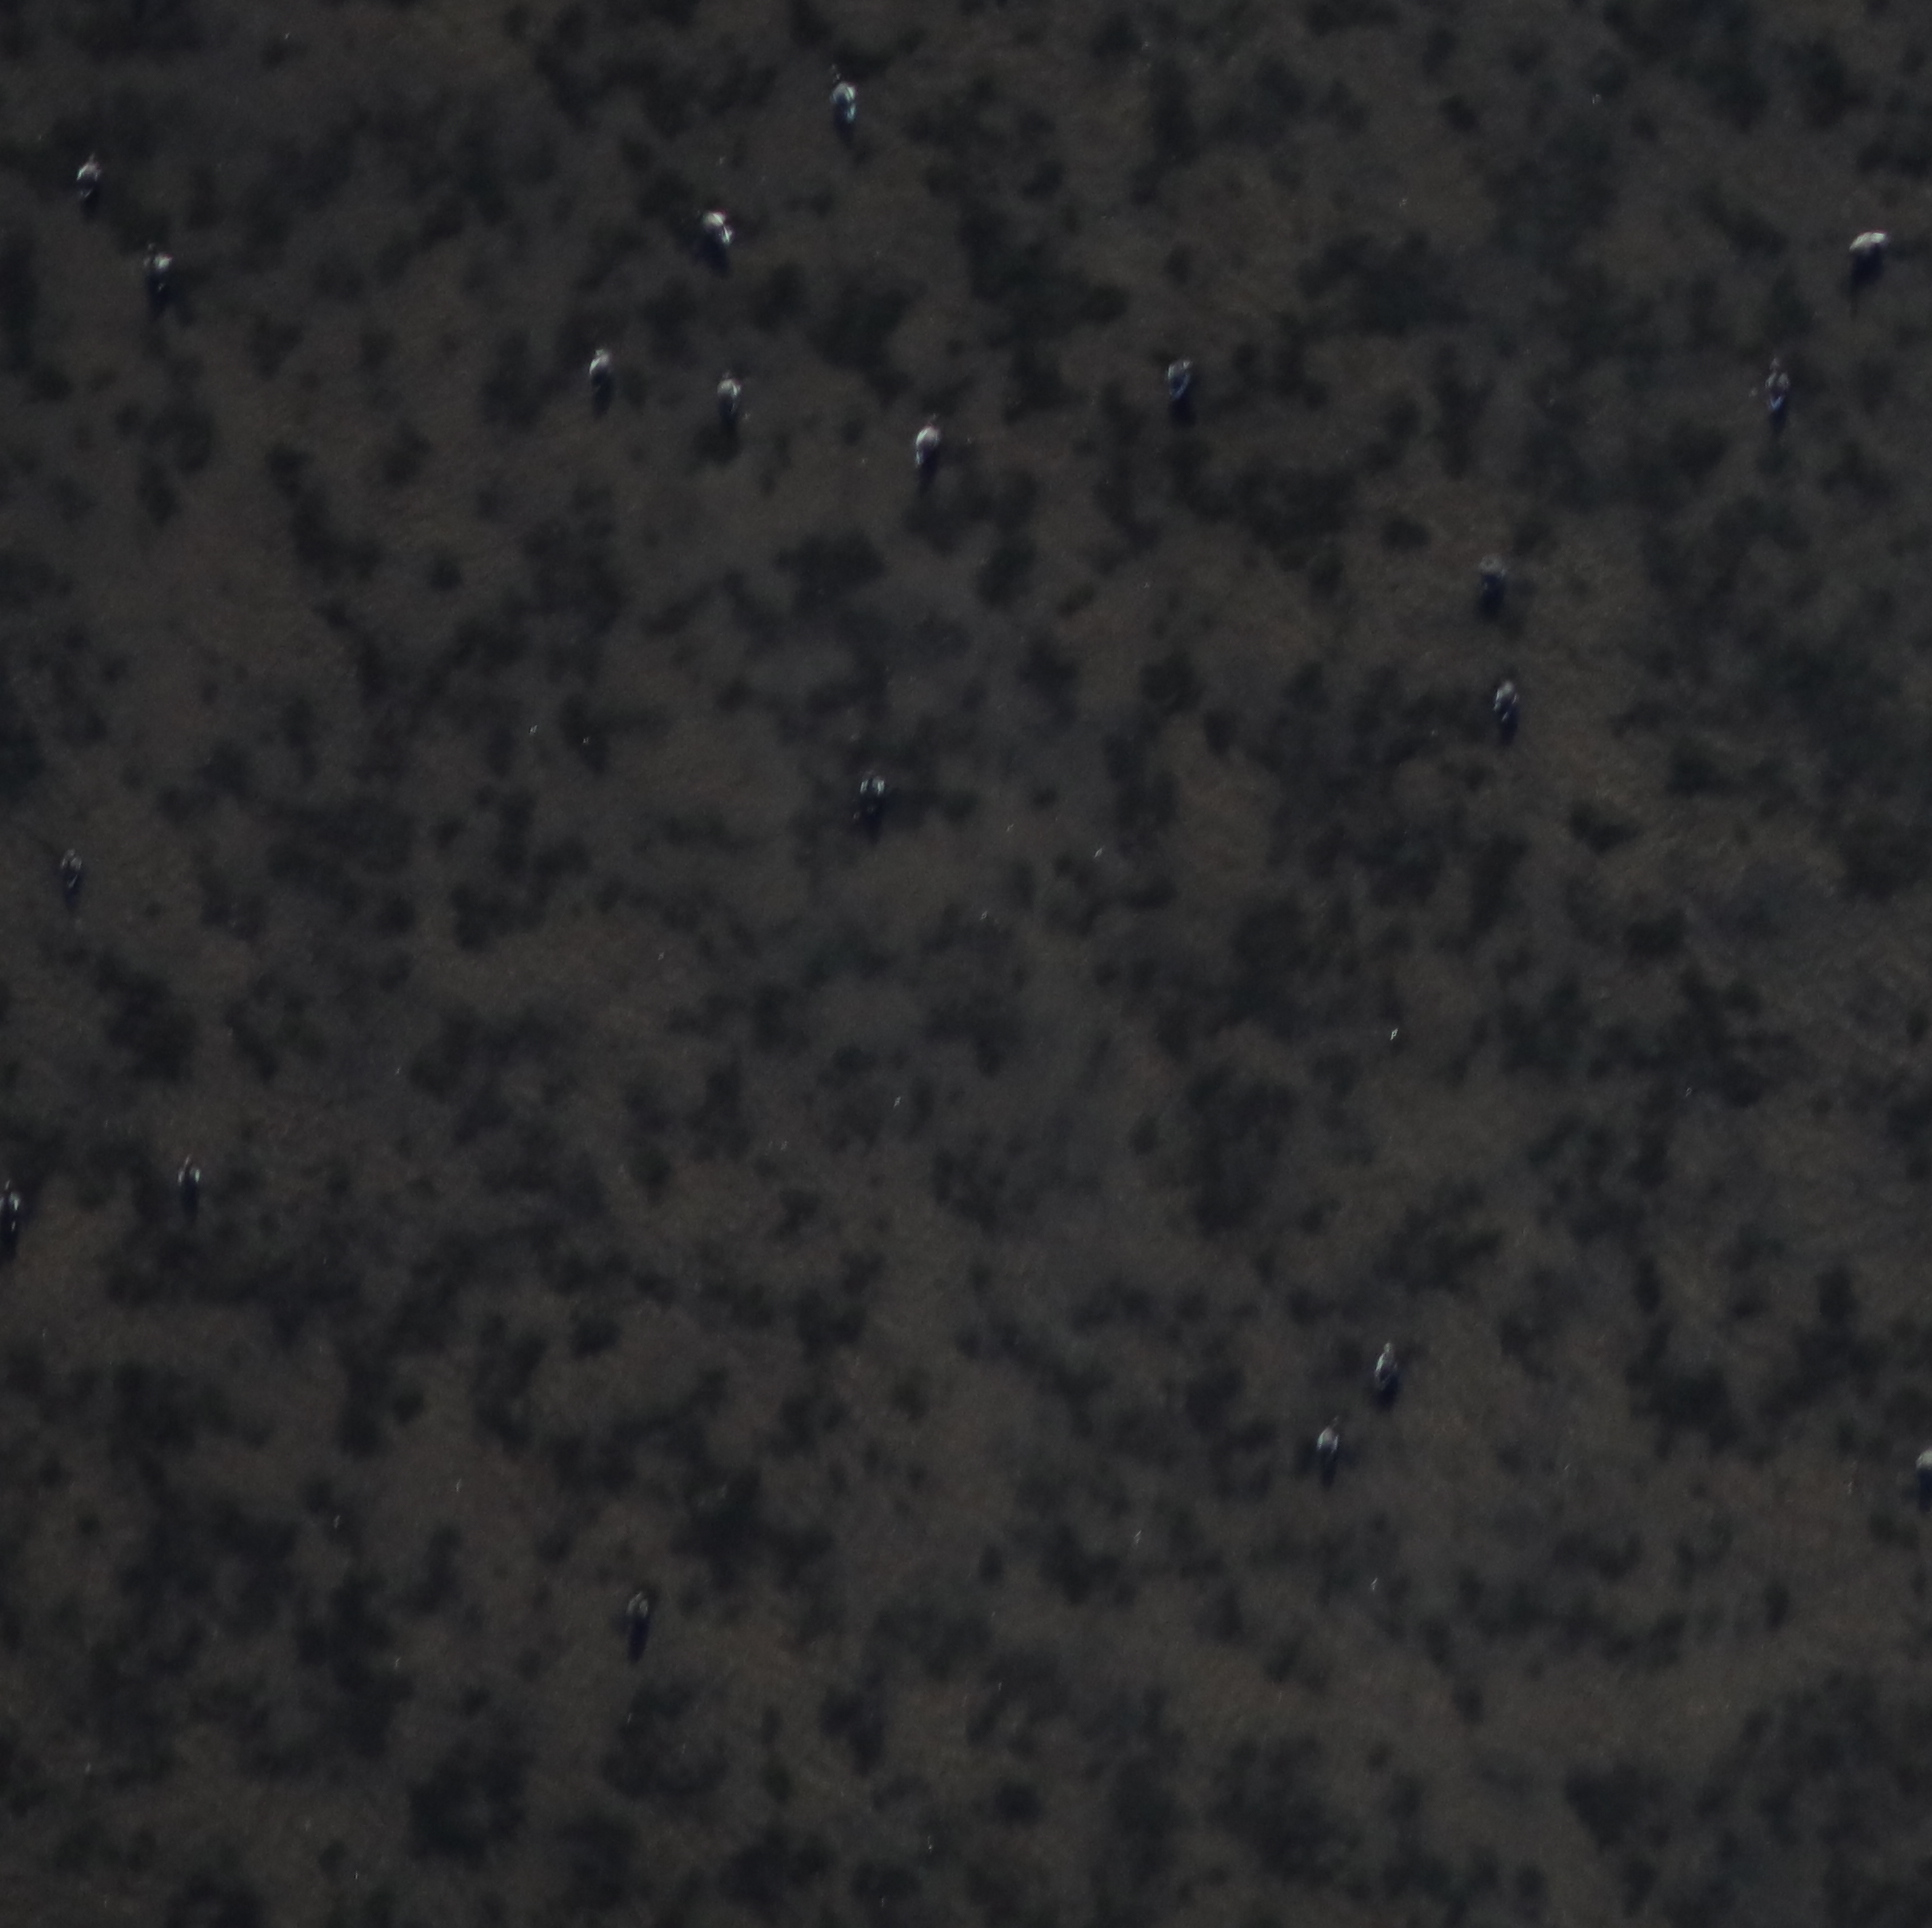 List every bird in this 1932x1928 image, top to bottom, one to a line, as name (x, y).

brant (845, 100)
brant (83, 175)
brant (724, 227)
brant (1869, 248)
brant (165, 268)
brant (607, 365)
brant (1778, 375)
brant (1179, 377)
brant (736, 393)
brant (929, 444)
brant (1505, 701)
brant (875, 798)
brant (74, 864)
brant (197, 1184)
brant (1386, 1373)
brant (1329, 1443)
brant (1926, 1470)
brant (633, 1608)